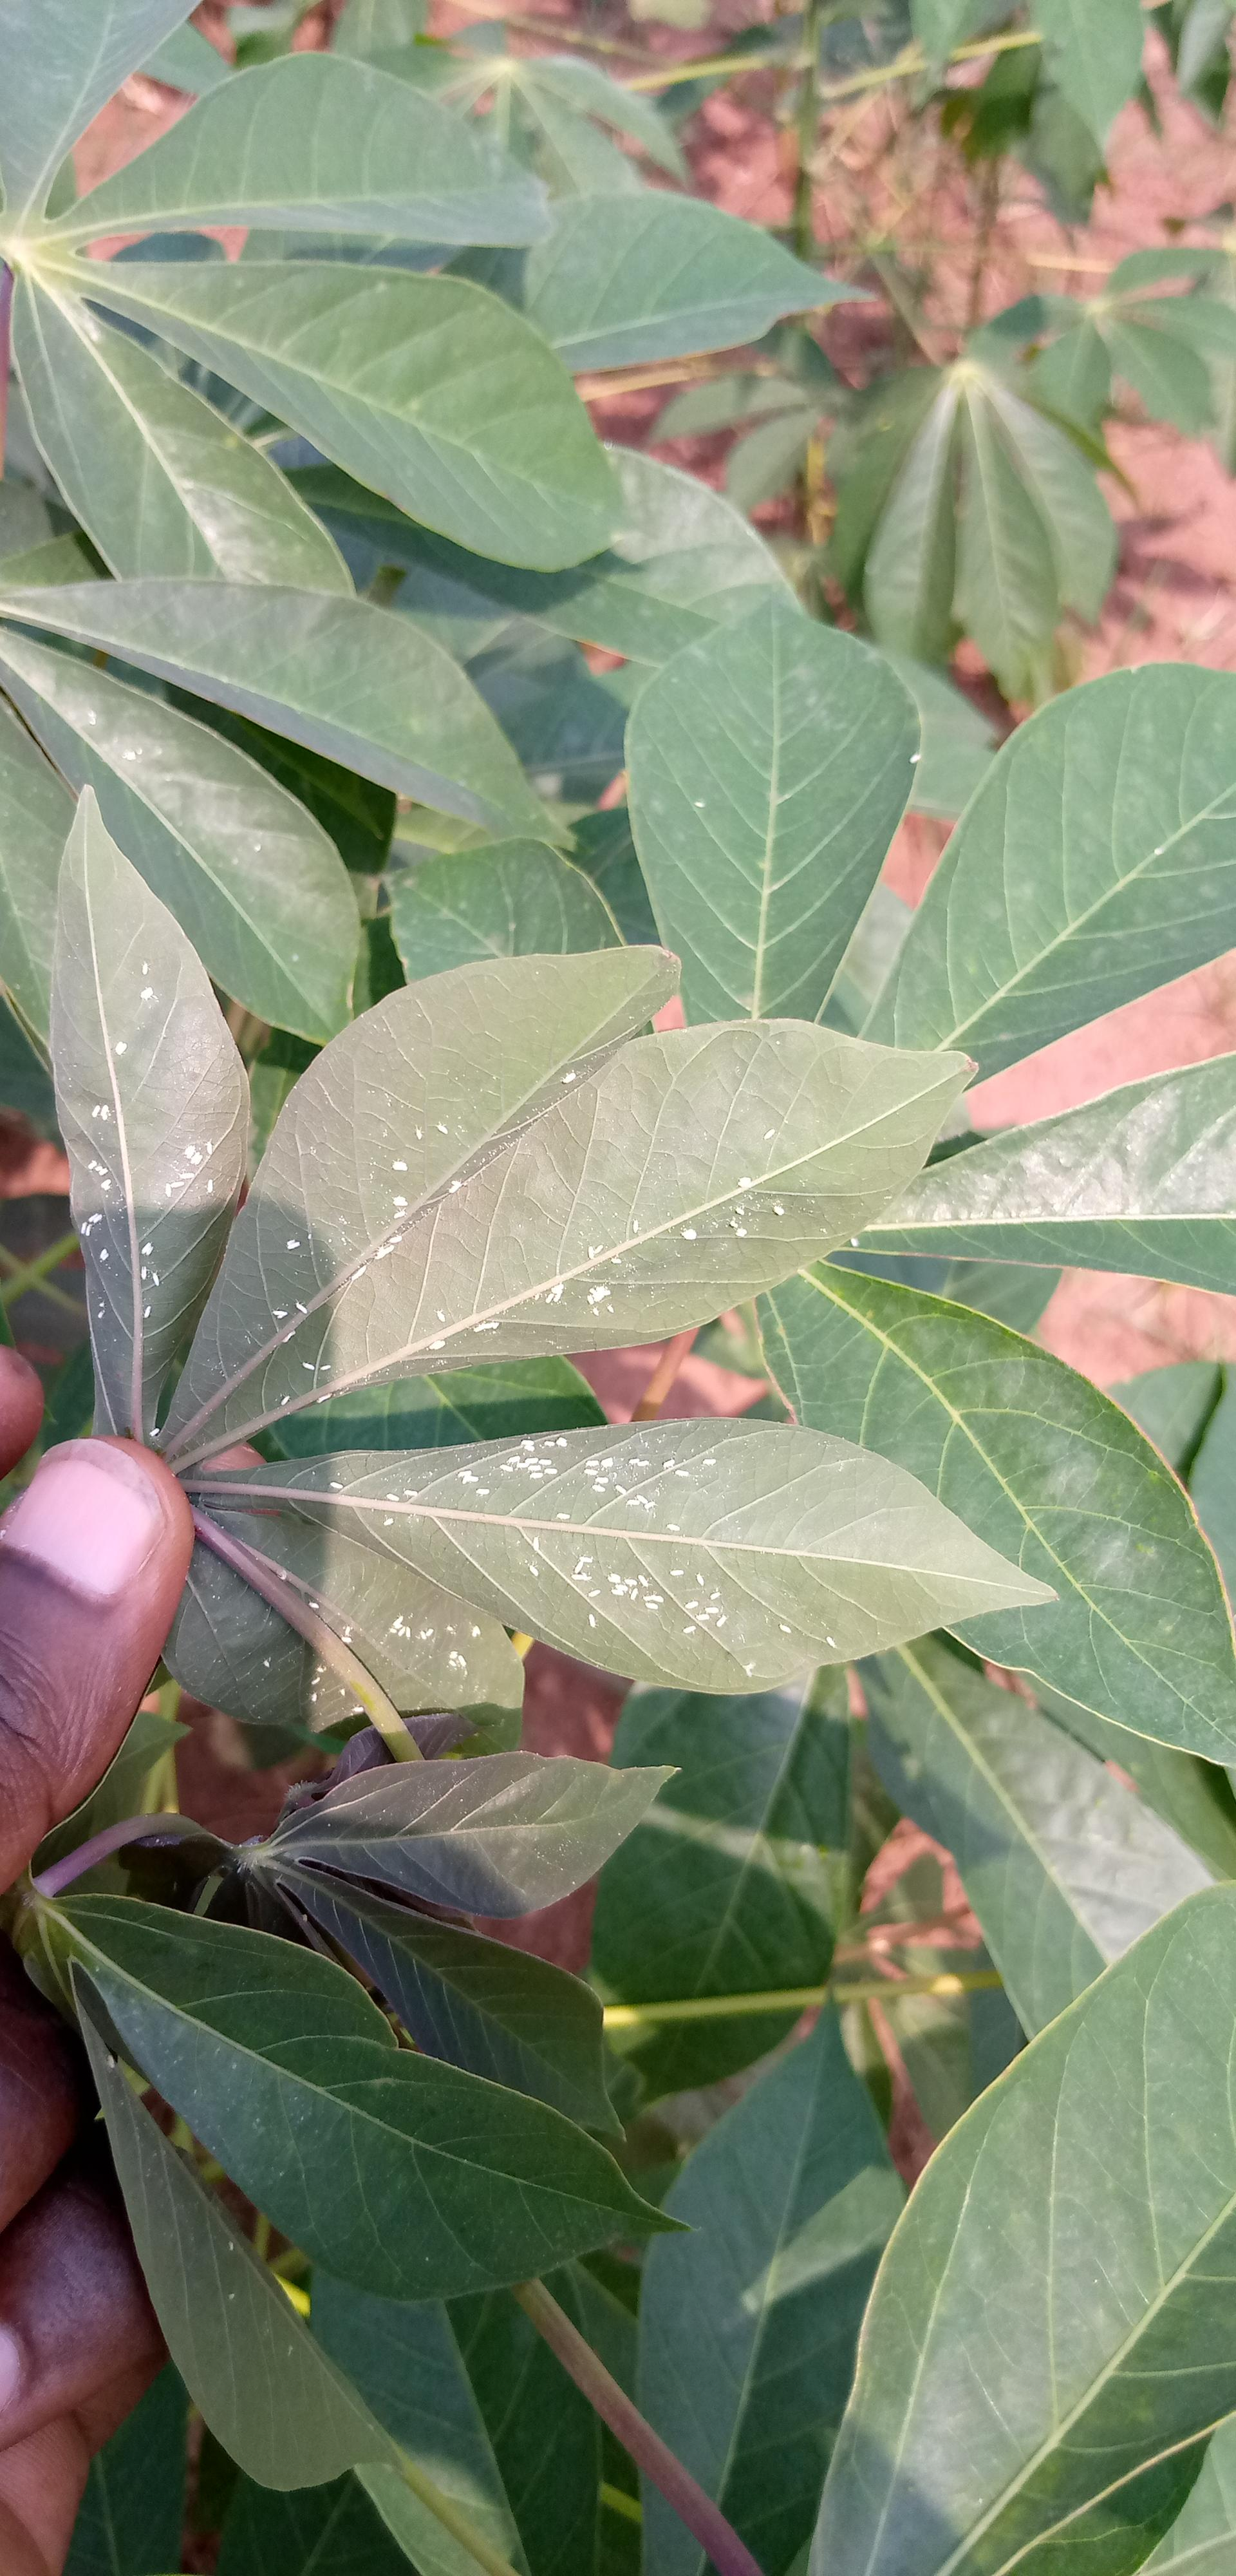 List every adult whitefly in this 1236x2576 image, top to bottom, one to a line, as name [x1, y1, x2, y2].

whitefly [906, 752, 923, 766]
whitefly [691, 799, 707, 811]
whitefly [140, 960, 151, 976]
whitefly [140, 986, 152, 998]
whitefly [144, 990, 154, 1001]
whitefly [115, 1041, 124, 1052]
whitefly [119, 1043, 127, 1056]
whitefly [562, 1071, 577, 1086]
whitefly [100, 1103, 108, 1115]
whitefly [90, 1104, 101, 1117]
whitefly [101, 1115, 108, 1122]
whitefly [435, 1123, 449, 1136]
whitefly [414, 1124, 423, 1142]
whitefly [763, 1128, 776, 1142]
whitefly [205, 1139, 216, 1156]
whitefly [185, 1144, 193, 1155]
whitefly [187, 1146, 196, 1159]
whitefly [191, 1151, 201, 1165]
whitefly [195, 1154, 203, 1166]
whitefly [88, 1159, 98, 1171]
whitefly [392, 1160, 407, 1166]
whitefly [95, 1166, 103, 1171]
whitefly [391, 1166, 408, 1171]
whitefly [98, 1168, 110, 1177]
whitefly [176, 1171, 196, 1179]
whitefly [206, 1177, 215, 1195]
whitefly [737, 1177, 752, 1182]
whitefly [100, 1178, 112, 1189]
whitefly [169, 1180, 185, 1189]
whitefly [451, 1180, 463, 1186]
whitefly [165, 1182, 173, 1198]
whitefly [738, 1182, 753, 1188]
whitefly [104, 1185, 111, 1191]
whitefly [447, 1186, 460, 1194]
whitefly [392, 1195, 407, 1201]
whitefly [392, 1200, 409, 1208]
whitefly [771, 1205, 786, 1218]
whitefly [734, 1206, 745, 1216]
whitefly [394, 1209, 406, 1222]
whitefly [88, 1213, 98, 1224]
whitefly [94, 1214, 103, 1224]
whitefly [632, 1217, 640, 1235]
whitefly [728, 1218, 739, 1229]
whitefly [81, 1220, 86, 1235]
whitefly [86, 1224, 92, 1237]
whitefly [734, 1227, 747, 1233]
whitefly [680, 1228, 698, 1234]
whitefly [734, 1233, 747, 1239]
whitefly [683, 1234, 698, 1240]
whitefly [389, 1235, 403, 1243]
whitefly [848, 1236, 859, 1249]
whitefly [286, 1238, 296, 1245]
whitefly [288, 1241, 301, 1249]
whitefly [142, 1242, 152, 1254]
whitefly [385, 1244, 395, 1253]
whitefly [374, 1244, 384, 1261]
whitefly [594, 1244, 604, 1255]
whitefly [587, 1245, 595, 1260]
whitefly [146, 1246, 154, 1256]
whitefly [100, 1249, 108, 1260]
whitefly [103, 1253, 109, 1260]
whitefly [609, 1256, 623, 1265]
whitefly [350, 1263, 366, 1283]
whitefly [139, 1264, 147, 1282]
whitefly [151, 1272, 161, 1287]
whitefly [550, 1283, 564, 1292]
whitefly [595, 1286, 608, 1291]
whitefly [588, 1288, 595, 1294]
whitefly [596, 1290, 612, 1295]
whitefly [544, 1293, 554, 1305]
whitefly [554, 1293, 561, 1303]
whitefly [586, 1293, 595, 1306]
whitefly [595, 1294, 606, 1303]
whitefly [295, 1301, 308, 1315]
whitefly [141, 1304, 152, 1320]
whitefly [606, 1304, 615, 1315]
whitefly [591, 1306, 600, 1318]
whitefly [435, 1307, 447, 1323]
whitefly [271, 1309, 288, 1316]
whitefly [97, 1311, 104, 1319]
whitefly [492, 1321, 500, 1331]
whitefly [485, 1321, 492, 1330]
whitefly [473, 1323, 485, 1333]
whitefly [282, 1329, 296, 1343]
whitefly [429, 1340, 438, 1350]
whitefly [435, 1340, 446, 1350]
whitefly [301, 1361, 315, 1372]
whitefly [320, 1364, 332, 1372]
whitefly [316, 1392, 331, 1405]
whitefly [281, 1394, 290, 1406]
whitefly [149, 1427, 160, 1438]
whitefly [520, 1439, 534, 1445]
whitefly [543, 1439, 556, 1448]
whitefly [523, 1444, 536, 1452]
whitefly [507, 1454, 521, 1464]
whitefly [600, 1456, 614, 1469]
whitefly [628, 1457, 639, 1464]
whitefly [538, 1457, 552, 1466]
whitefly [662, 1457, 677, 1470]
whitefly [700, 1457, 717, 1466]
whitefly [585, 1459, 600, 1468]
whitefly [637, 1460, 650, 1468]
whitefly [499, 1464, 514, 1473]
whitefly [527, 1464, 542, 1472]
whitefly [543, 1468, 559, 1475]
whitefly [583, 1468, 599, 1476]
whitefly [674, 1468, 691, 1477]
whitefly [456, 1469, 471, 1477]
whitefly [529, 1472, 545, 1480]
whitefly [464, 1475, 480, 1482]
whitefly [462, 1476, 468, 1484]
whitefly [595, 1476, 609, 1484]
whitefly [328, 1481, 344, 1490]
whitefly [590, 1484, 606, 1493]
whitefly [614, 1484, 627, 1495]
whitefly [474, 1487, 490, 1497]
whitefly [402, 1488, 419, 1498]
whitefly [385, 1492, 400, 1503]
whitefly [635, 1493, 649, 1503]
whitefly [625, 1499, 641, 1507]
whitefly [644, 1500, 656, 1511]
whitefly [554, 1511, 572, 1520]
whitefly [382, 1517, 395, 1527]
whitefly [665, 1522, 682, 1532]
whitefly [532, 1535, 542, 1551]
whitefly [577, 1555, 594, 1563]
whitefly [574, 1561, 584, 1574]
whitefly [527, 1563, 540, 1578]
whitefly [274, 1567, 289, 1582]
whitefly [669, 1568, 686, 1576]
whitefly [695, 1571, 706, 1587]
whitefly [583, 1572, 595, 1582]
whitefly [610, 1573, 621, 1579]
whitefly [570, 1574, 584, 1580]
whitefly [637, 1574, 650, 1587]
whitefly [608, 1577, 622, 1584]
whitefly [624, 1578, 639, 1585]
whitefly [615, 1584, 630, 1590]
whitefly [630, 1587, 639, 1600]
whitefly [586, 1588, 602, 1598]
whitefly [610, 1589, 625, 1596]
whitefly [709, 1589, 722, 1600]
whitefly [652, 1593, 664, 1604]
whitefly [642, 1595, 653, 1600]
whitefly [306, 1600, 321, 1611]
whitefly [682, 1600, 700, 1609]
whitefly [644, 1601, 659, 1611]
whitefly [704, 1606, 722, 1614]
whitefly [586, 1612, 598, 1629]
whitefly [694, 1613, 710, 1622]
whitefly [391, 1614, 404, 1625]
whitefly [715, 1614, 727, 1629]
whitefly [778, 1622, 792, 1634]
whitefly [342, 1624, 352, 1636]
whitefly [445, 1624, 455, 1632]
whitefly [471, 1624, 482, 1638]
whitefly [405, 1625, 411, 1640]
whitefly [682, 1625, 697, 1634]
whitefly [398, 1625, 405, 1638]
whitefly [388, 1626, 397, 1634]
whitefly [426, 1627, 435, 1637]
whitefly [420, 1629, 427, 1640]
whitefly [341, 1635, 354, 1644]
whitefly [825, 1635, 838, 1649]
whitefly [449, 1649, 458, 1660]
whitefly [458, 1654, 467, 1667]
whitefly [262, 1659, 272, 1669]
whitefly [447, 1660, 457, 1667]
whitefly [315, 1665, 325, 1674]
whitefly [310, 1676, 323, 1686]
whitefly [337, 1687, 348, 1697]
whitefly [310, 1691, 318, 1703]
whitefly [351, 1704, 366, 1714]
whitefly [227, 2239, 236, 2251]